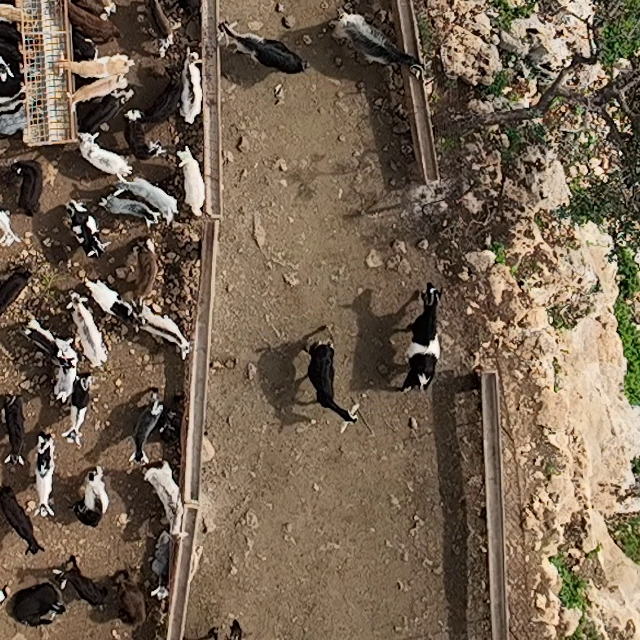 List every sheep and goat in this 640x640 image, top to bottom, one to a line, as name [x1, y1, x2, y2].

goat [0, 0, 36, 24]
goat [50, 0, 115, 19]
goat [58, 0, 120, 43]
goat [136, 0, 174, 54]
goat [176, 0, 200, 14]
goat [327, 11, 424, 79]
goat [0, 19, 36, 47]
goat [218, 20, 309, 74]
goat [0, 32, 32, 65]
goat [71, 32, 96, 57]
goat [0, 35, 12, 79]
goat [179, 50, 205, 123]
goat [57, 53, 132, 78]
goat [140, 65, 184, 123]
goat [68, 73, 127, 109]
goat [0, 78, 19, 95]
goat [86, 83, 132, 134]
goat [0, 86, 30, 113]
goat [0, 101, 41, 138]
goat [122, 108, 164, 160]
goat [76, 133, 133, 177]
goat [177, 146, 207, 214]
goat [11, 159, 41, 218]
goat [115, 172, 176, 222]
goat [0, 189, 22, 246]
goat [100, 195, 162, 226]
goat [66, 199, 110, 257]
goat [133, 236, 155, 315]
goat [0, 266, 30, 331]
goat [84, 277, 140, 333]
goat [402, 283, 441, 394]
goat [68, 291, 108, 366]
goat [138, 306, 191, 358]
goat [25, 320, 75, 366]
goat [53, 337, 75, 399]
goat [308, 342, 359, 428]
goat [62, 375, 92, 445]
goat [127, 391, 164, 462]
goat [4, 397, 25, 466]
goat [34, 432, 56, 516]
goat [143, 463, 189, 539]
goat [74, 467, 109, 525]
goat [0, 485, 45, 555]
goat [66, 554, 112, 606]
goat [10, 569, 68, 624]
goat [0, 572, 6, 605]
goat [121, 580, 148, 624]
goat [229, 620, 241, 638]